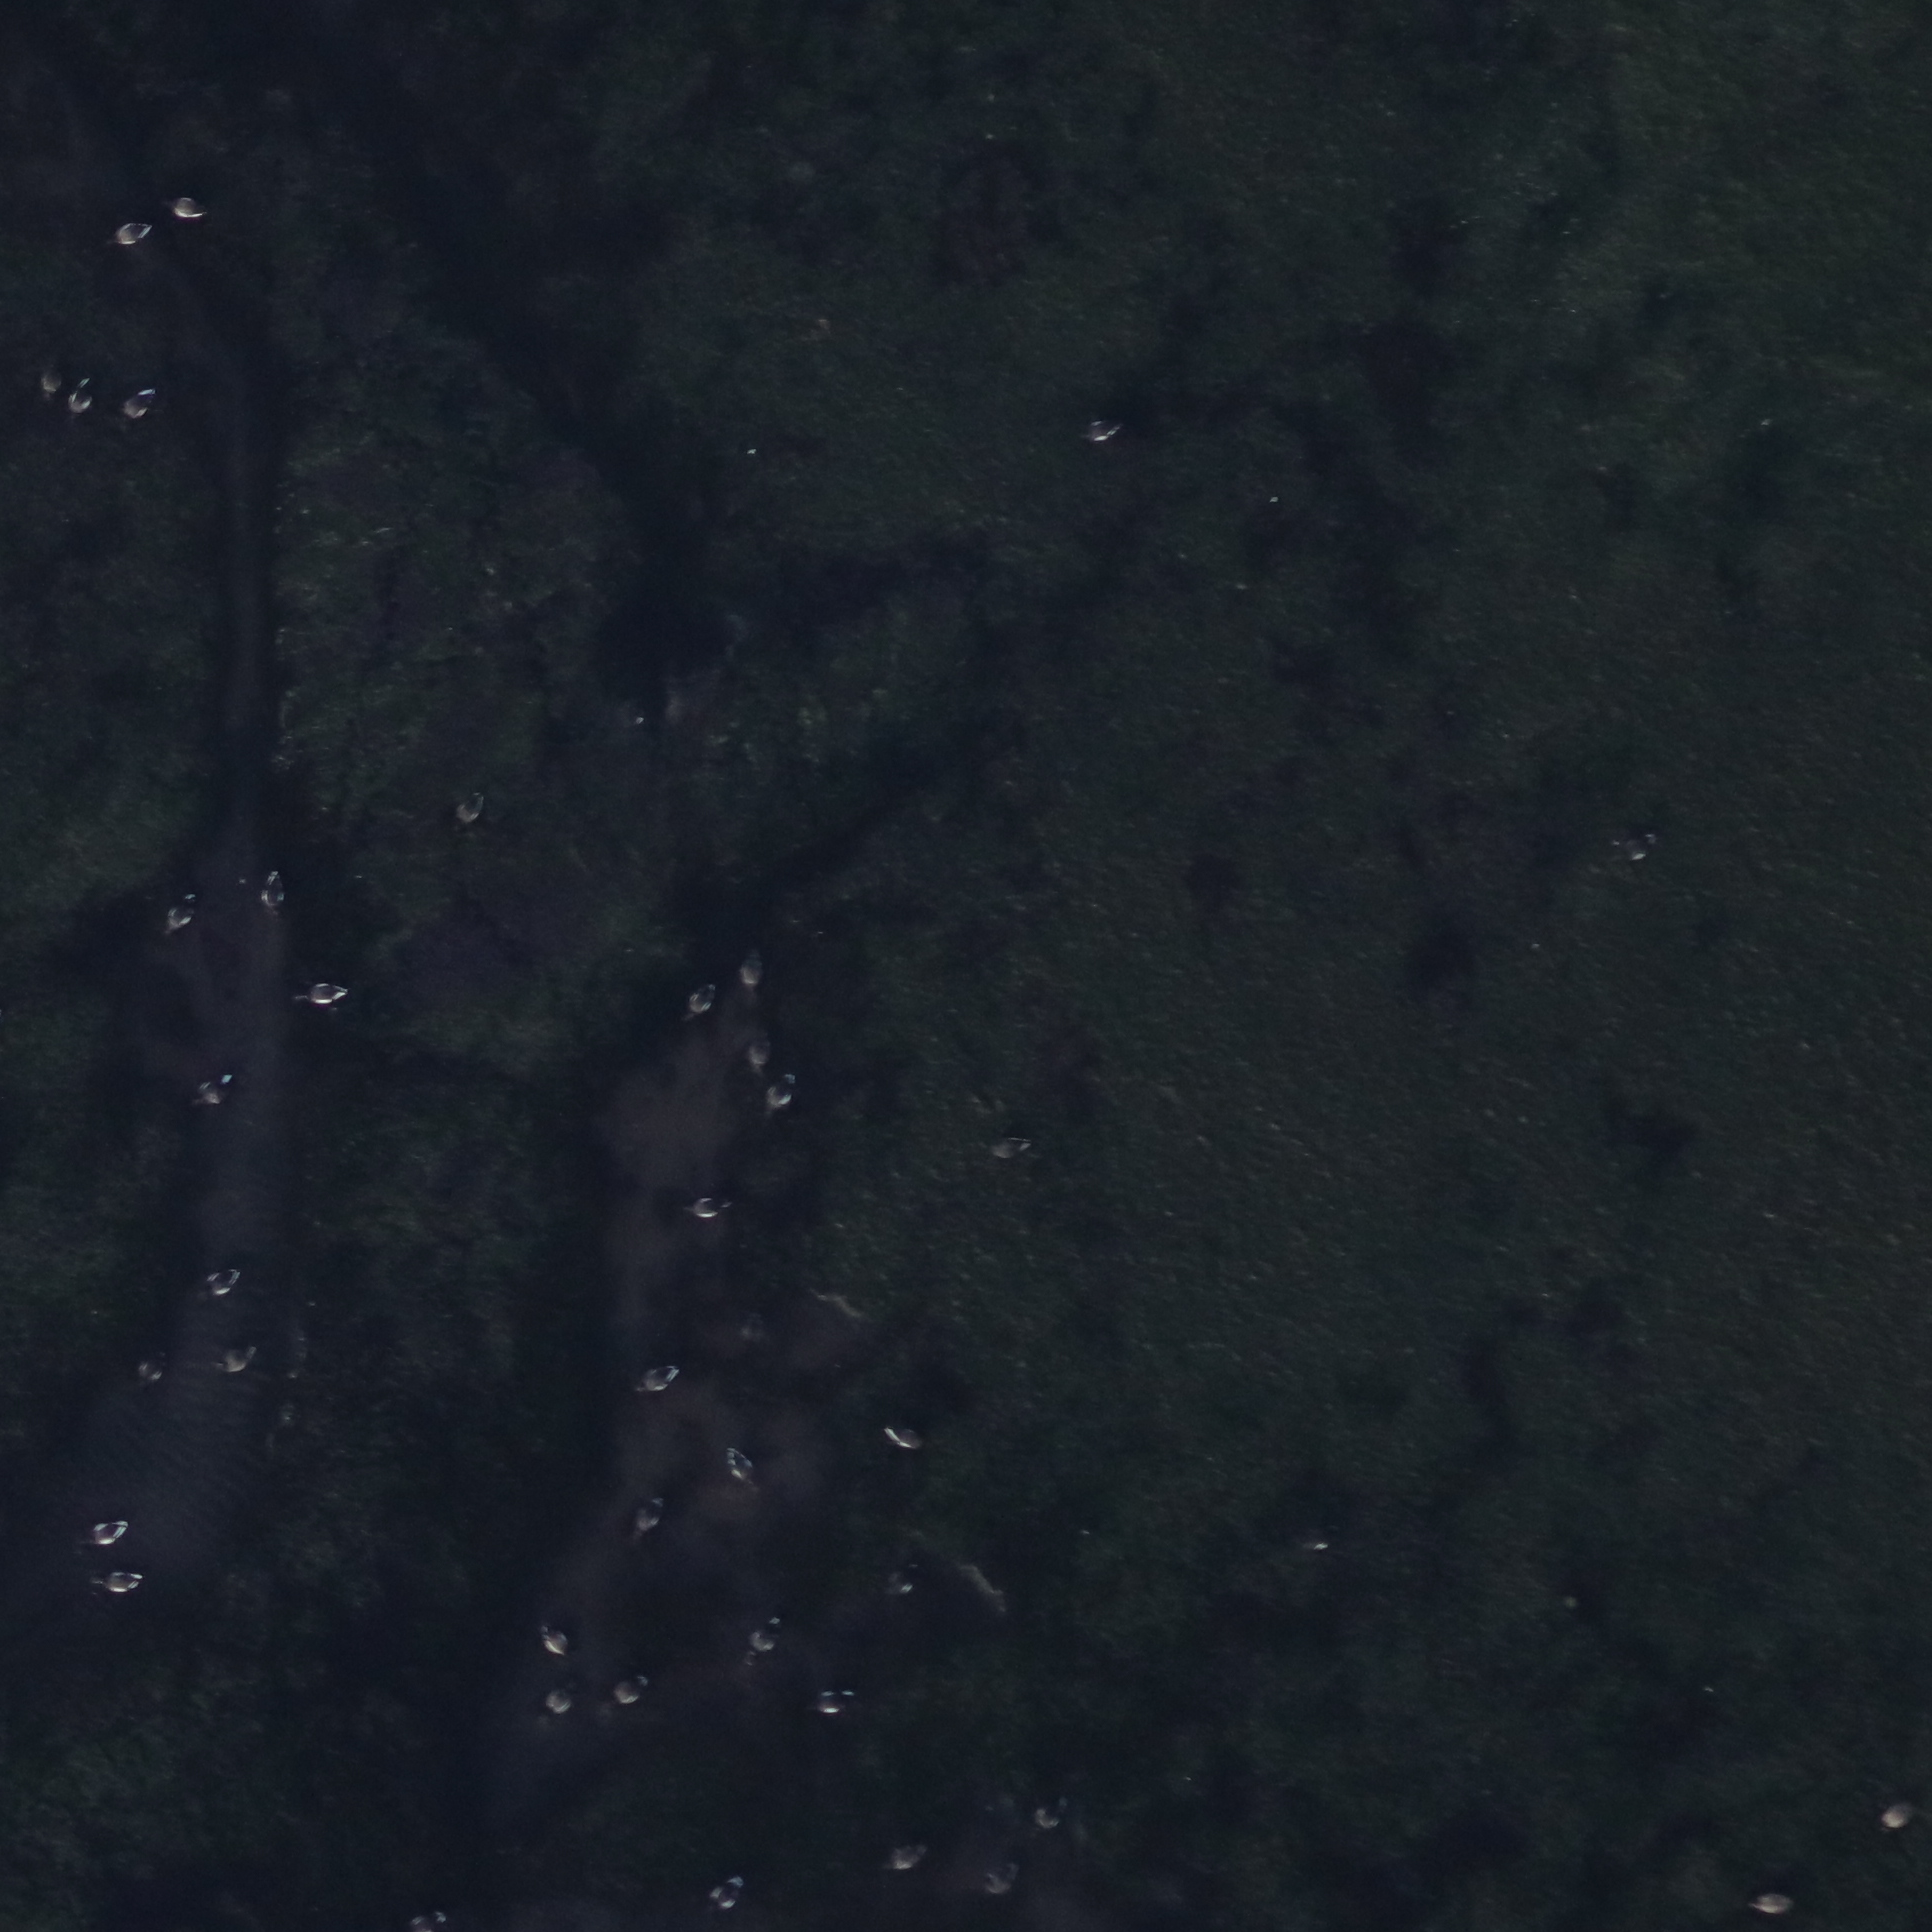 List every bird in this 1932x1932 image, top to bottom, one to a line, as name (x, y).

brant (190, 207)
brant (129, 235)
brant (49, 380)
brant (78, 396)
brant (136, 405)
brant (1102, 430)
brant (477, 806)
brant (1639, 847)
brant (277, 895)
brant (181, 913)
brant (749, 979)
brant (322, 995)
brant (704, 1002)
brant (761, 1045)
brant (215, 1089)
brant (782, 1092)
brant (1009, 1152)
brant (706, 1207)
brant (220, 1280)
brant (237, 1362)
brant (658, 1379)
brant (148, 1383)
brant (905, 1434)
brant (744, 1470)
brant (652, 1520)
brant (110, 1527)
brant (904, 1580)
brant (116, 1583)
brant (554, 1639)
brant (762, 1640)
brant (628, 1688)
brant (563, 1703)
brant (831, 1703)
Canada goose (1894, 1816)
brant (1044, 1819)
brant (905, 1861)
brant (994, 1878)
brant (727, 1892)
Canada goose (1768, 1901)
brant (423, 1924)